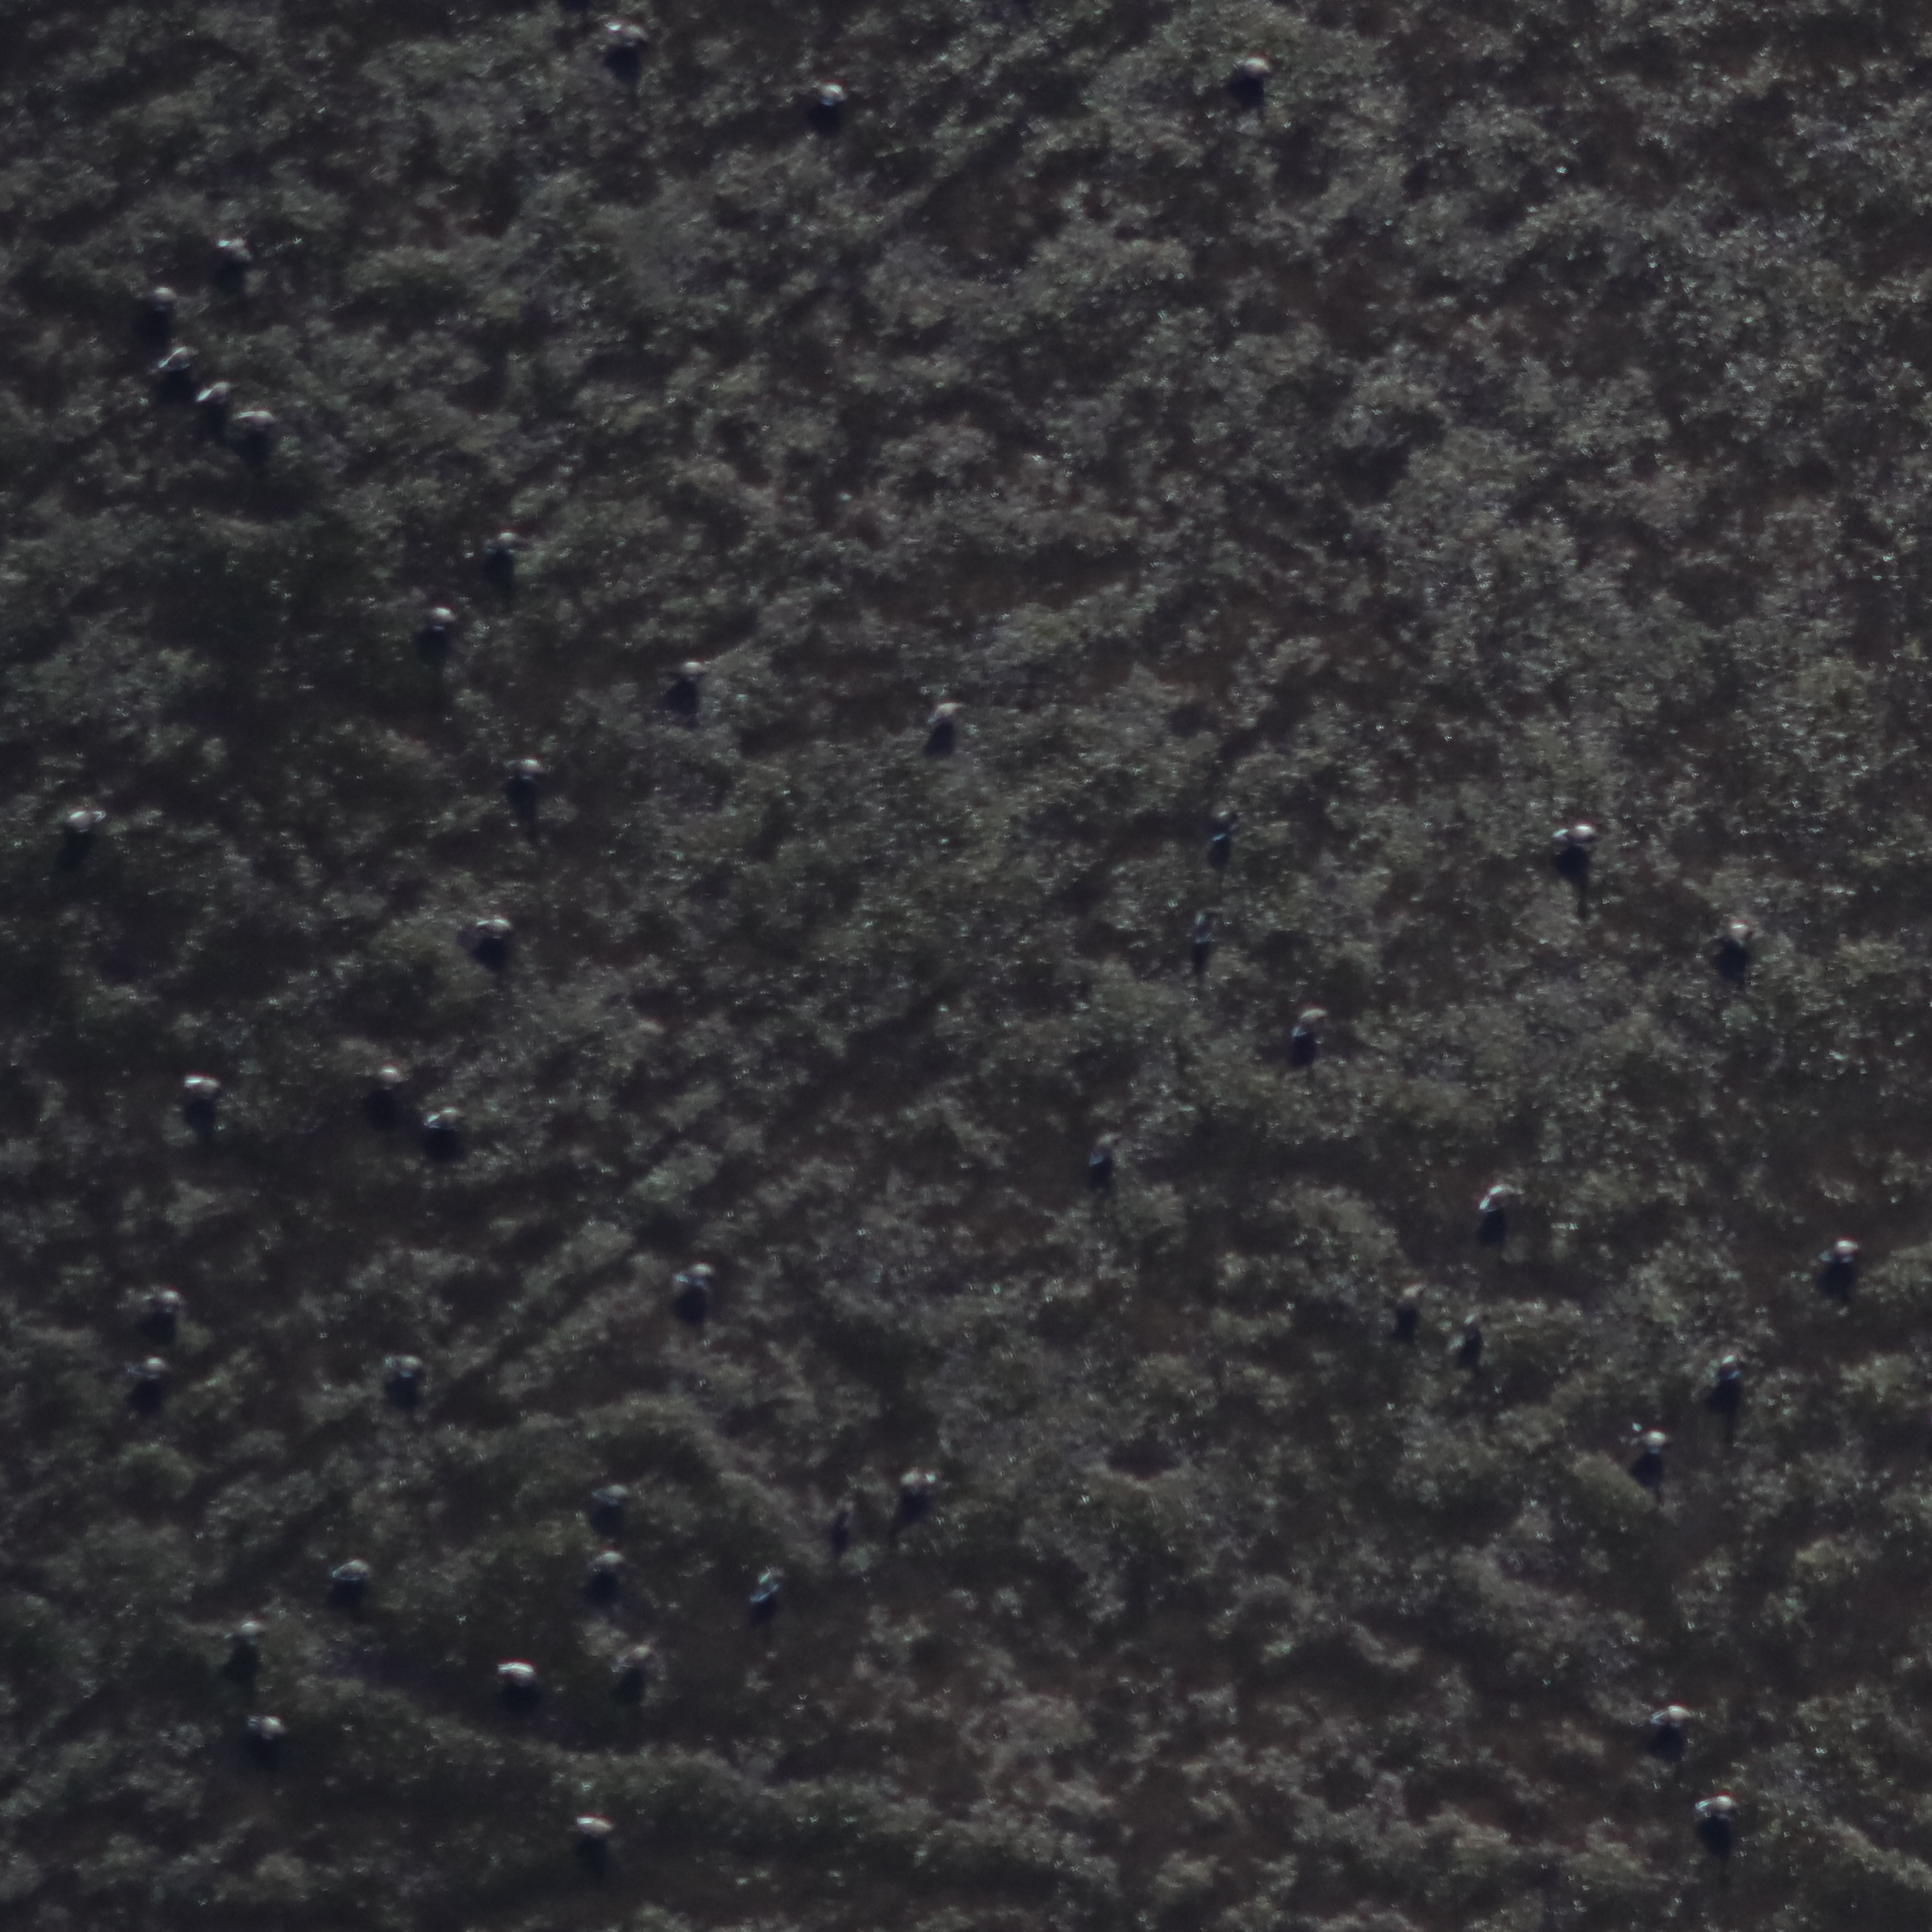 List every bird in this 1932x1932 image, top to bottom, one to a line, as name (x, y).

brant (628, 31)
brant (1251, 70)
brant (837, 92)
brant (234, 248)
brant (163, 295)
brant (187, 356)
brant (220, 387)
brant (267, 419)
brant (502, 540)
brant (448, 621)
brant (693, 669)
brant (942, 716)
brant (528, 764)
brant (80, 818)
brant (1220, 825)
brant (1580, 830)
brant (1199, 921)
brant (491, 928)
brant (1740, 930)
brant (1314, 1027)
brant (395, 1069)
brant (208, 1080)
brant (450, 1118)
brant (1102, 1146)
brant (1501, 1195)
brant (1841, 1258)
brant (696, 1277)
brant (159, 1299)
brant (1413, 1299)
brant (1467, 1333)
brant (403, 1363)
brant (158, 1365)
brant (1728, 1368)
brant (1656, 1436)
brant (919, 1477)
brant (610, 1492)
brant (611, 1559)
brant (351, 1569)
brant (763, 1584)
brant (249, 1629)
brant (636, 1664)
brant (515, 1671)
brant (1672, 1720)
brant (267, 1725)
brant (1716, 1810)
brant (590, 1827)